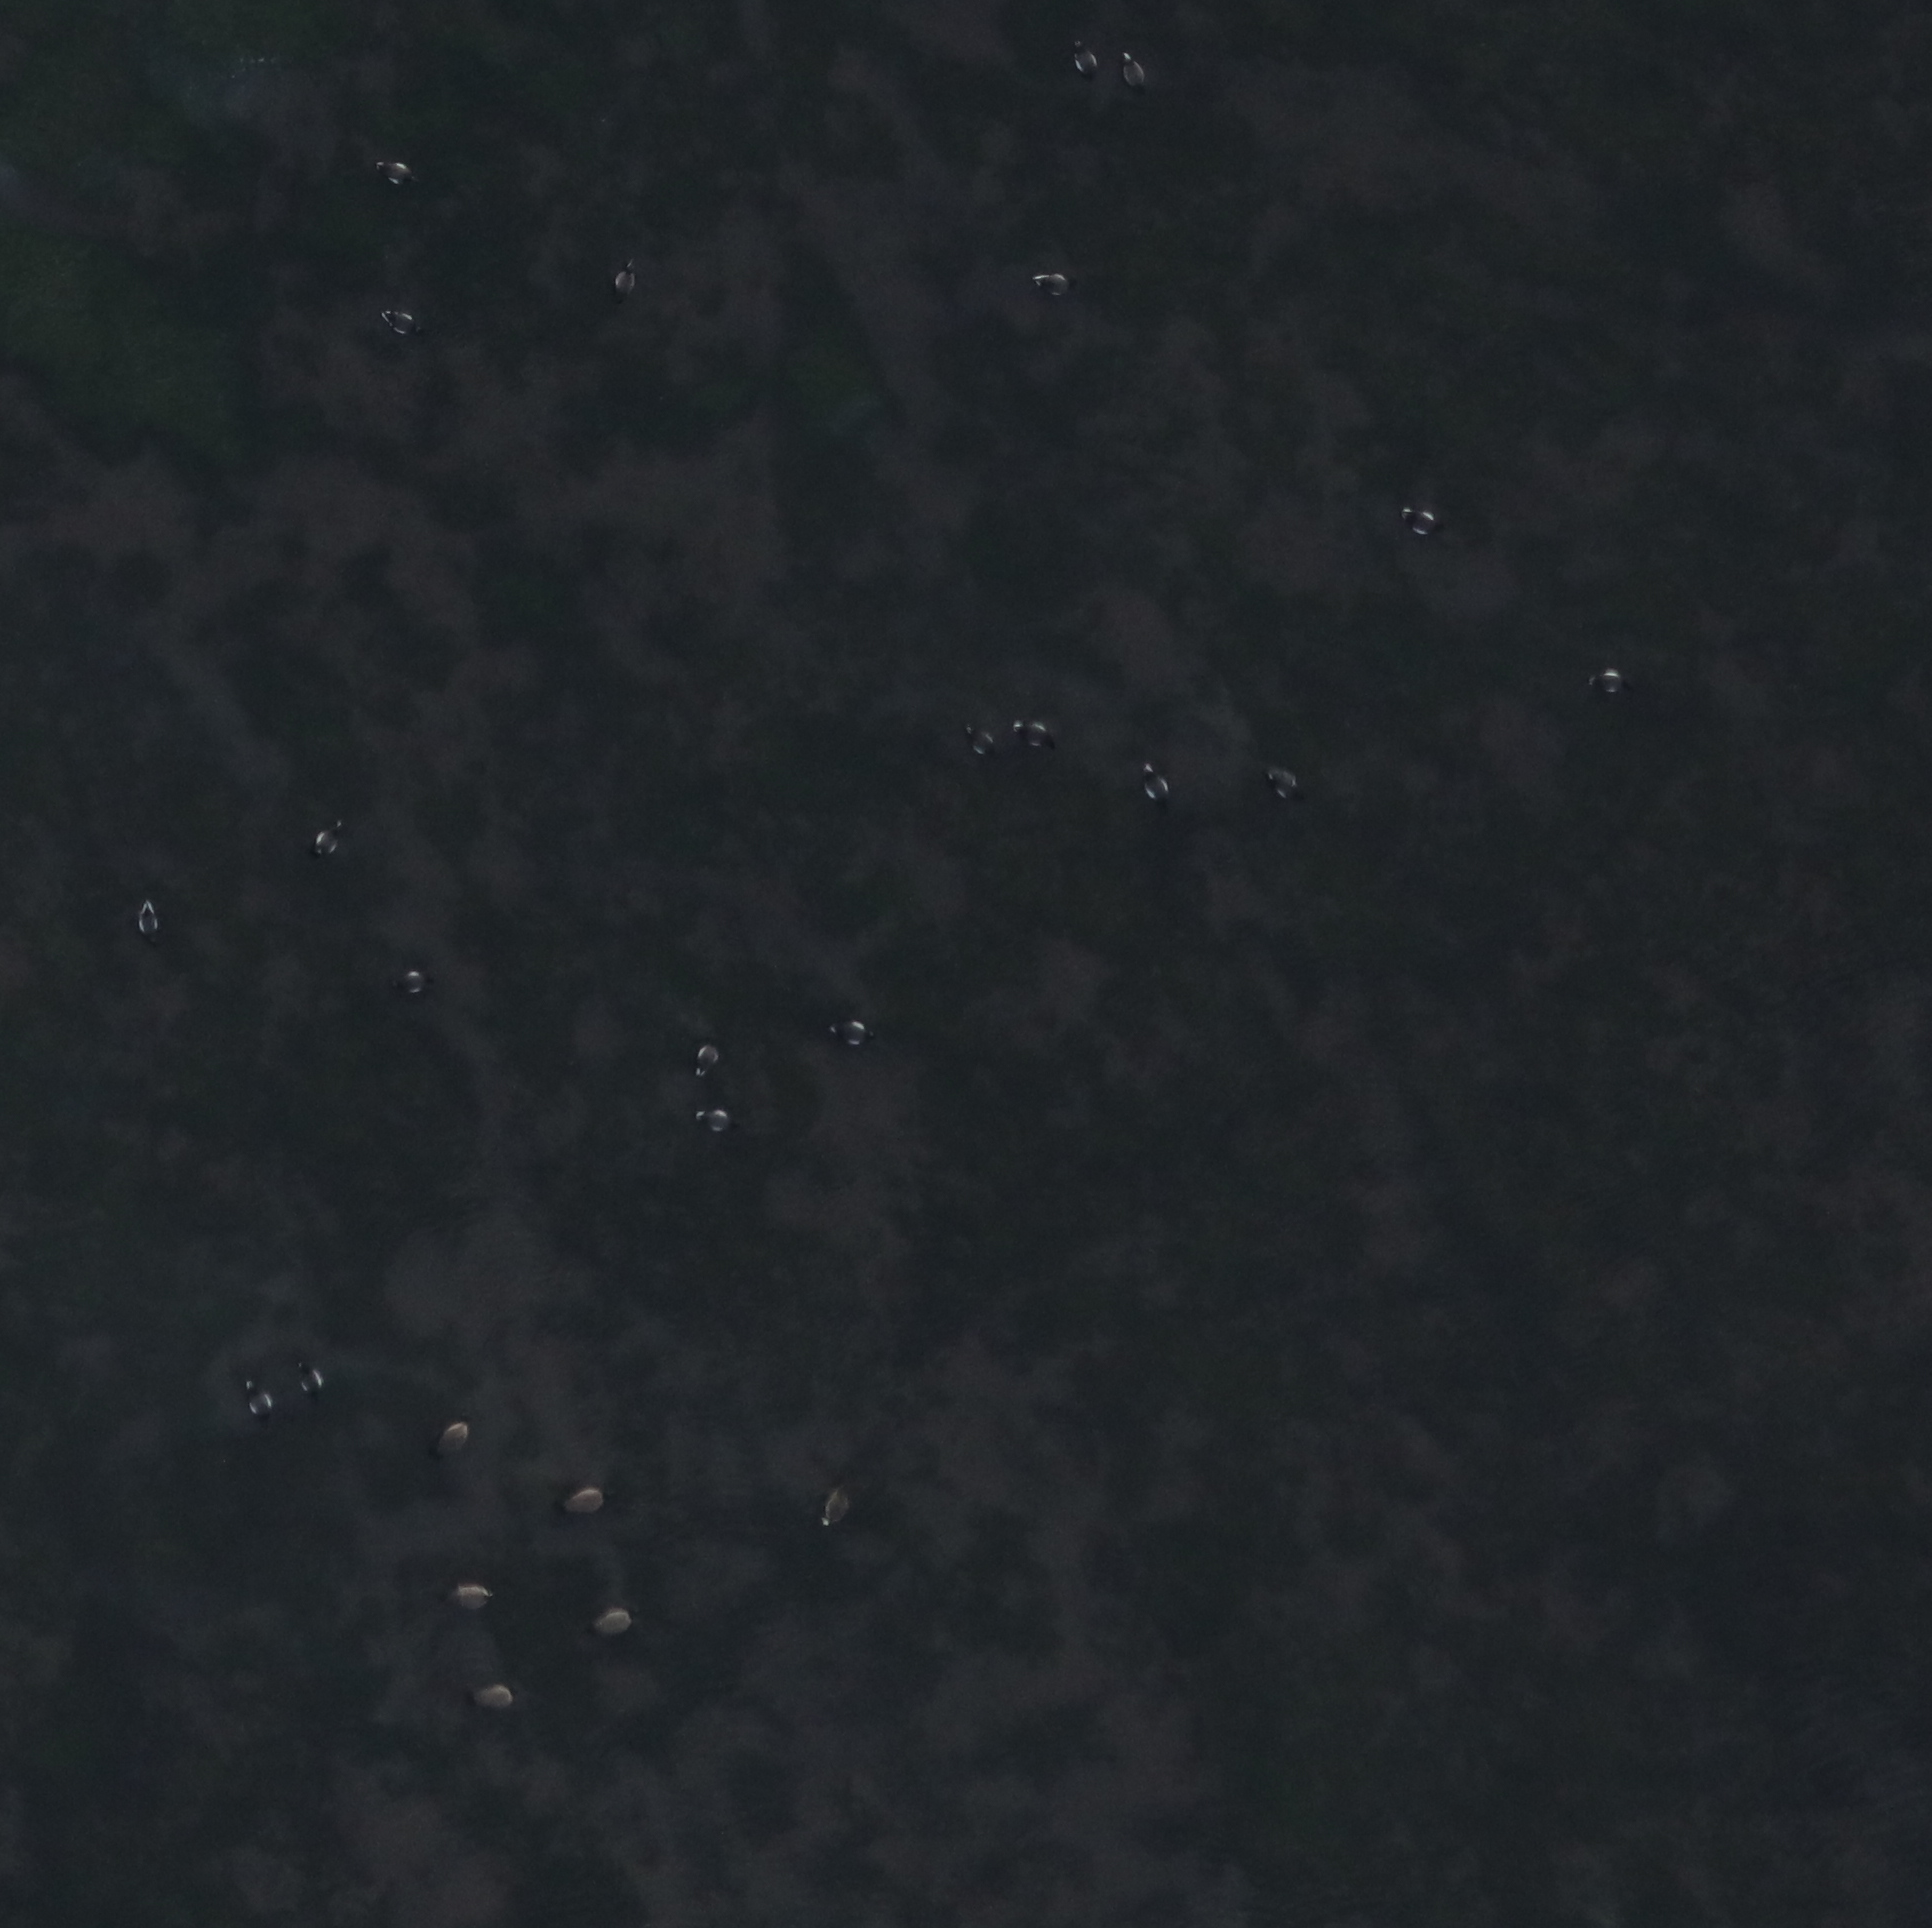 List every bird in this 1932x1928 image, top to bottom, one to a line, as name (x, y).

brant (1086, 63)
brant (1132, 73)
brant (396, 172)
brant (626, 281)
brant (1055, 284)
brant (400, 321)
brant (1421, 521)
brant (1609, 682)
brant (1033, 732)
brant (982, 744)
brant (1283, 782)
brant (1155, 784)
brant (327, 841)
brant (147, 920)
brant (413, 982)
brant (852, 1033)
brant (708, 1057)
brant (714, 1120)
brant (312, 1380)
brant (258, 1401)
Canada goose (456, 1437)
Canada goose (584, 1503)
Canada goose (839, 1507)
Canada goose (470, 1596)
Canada goose (612, 1622)
Canada goose (493, 1695)